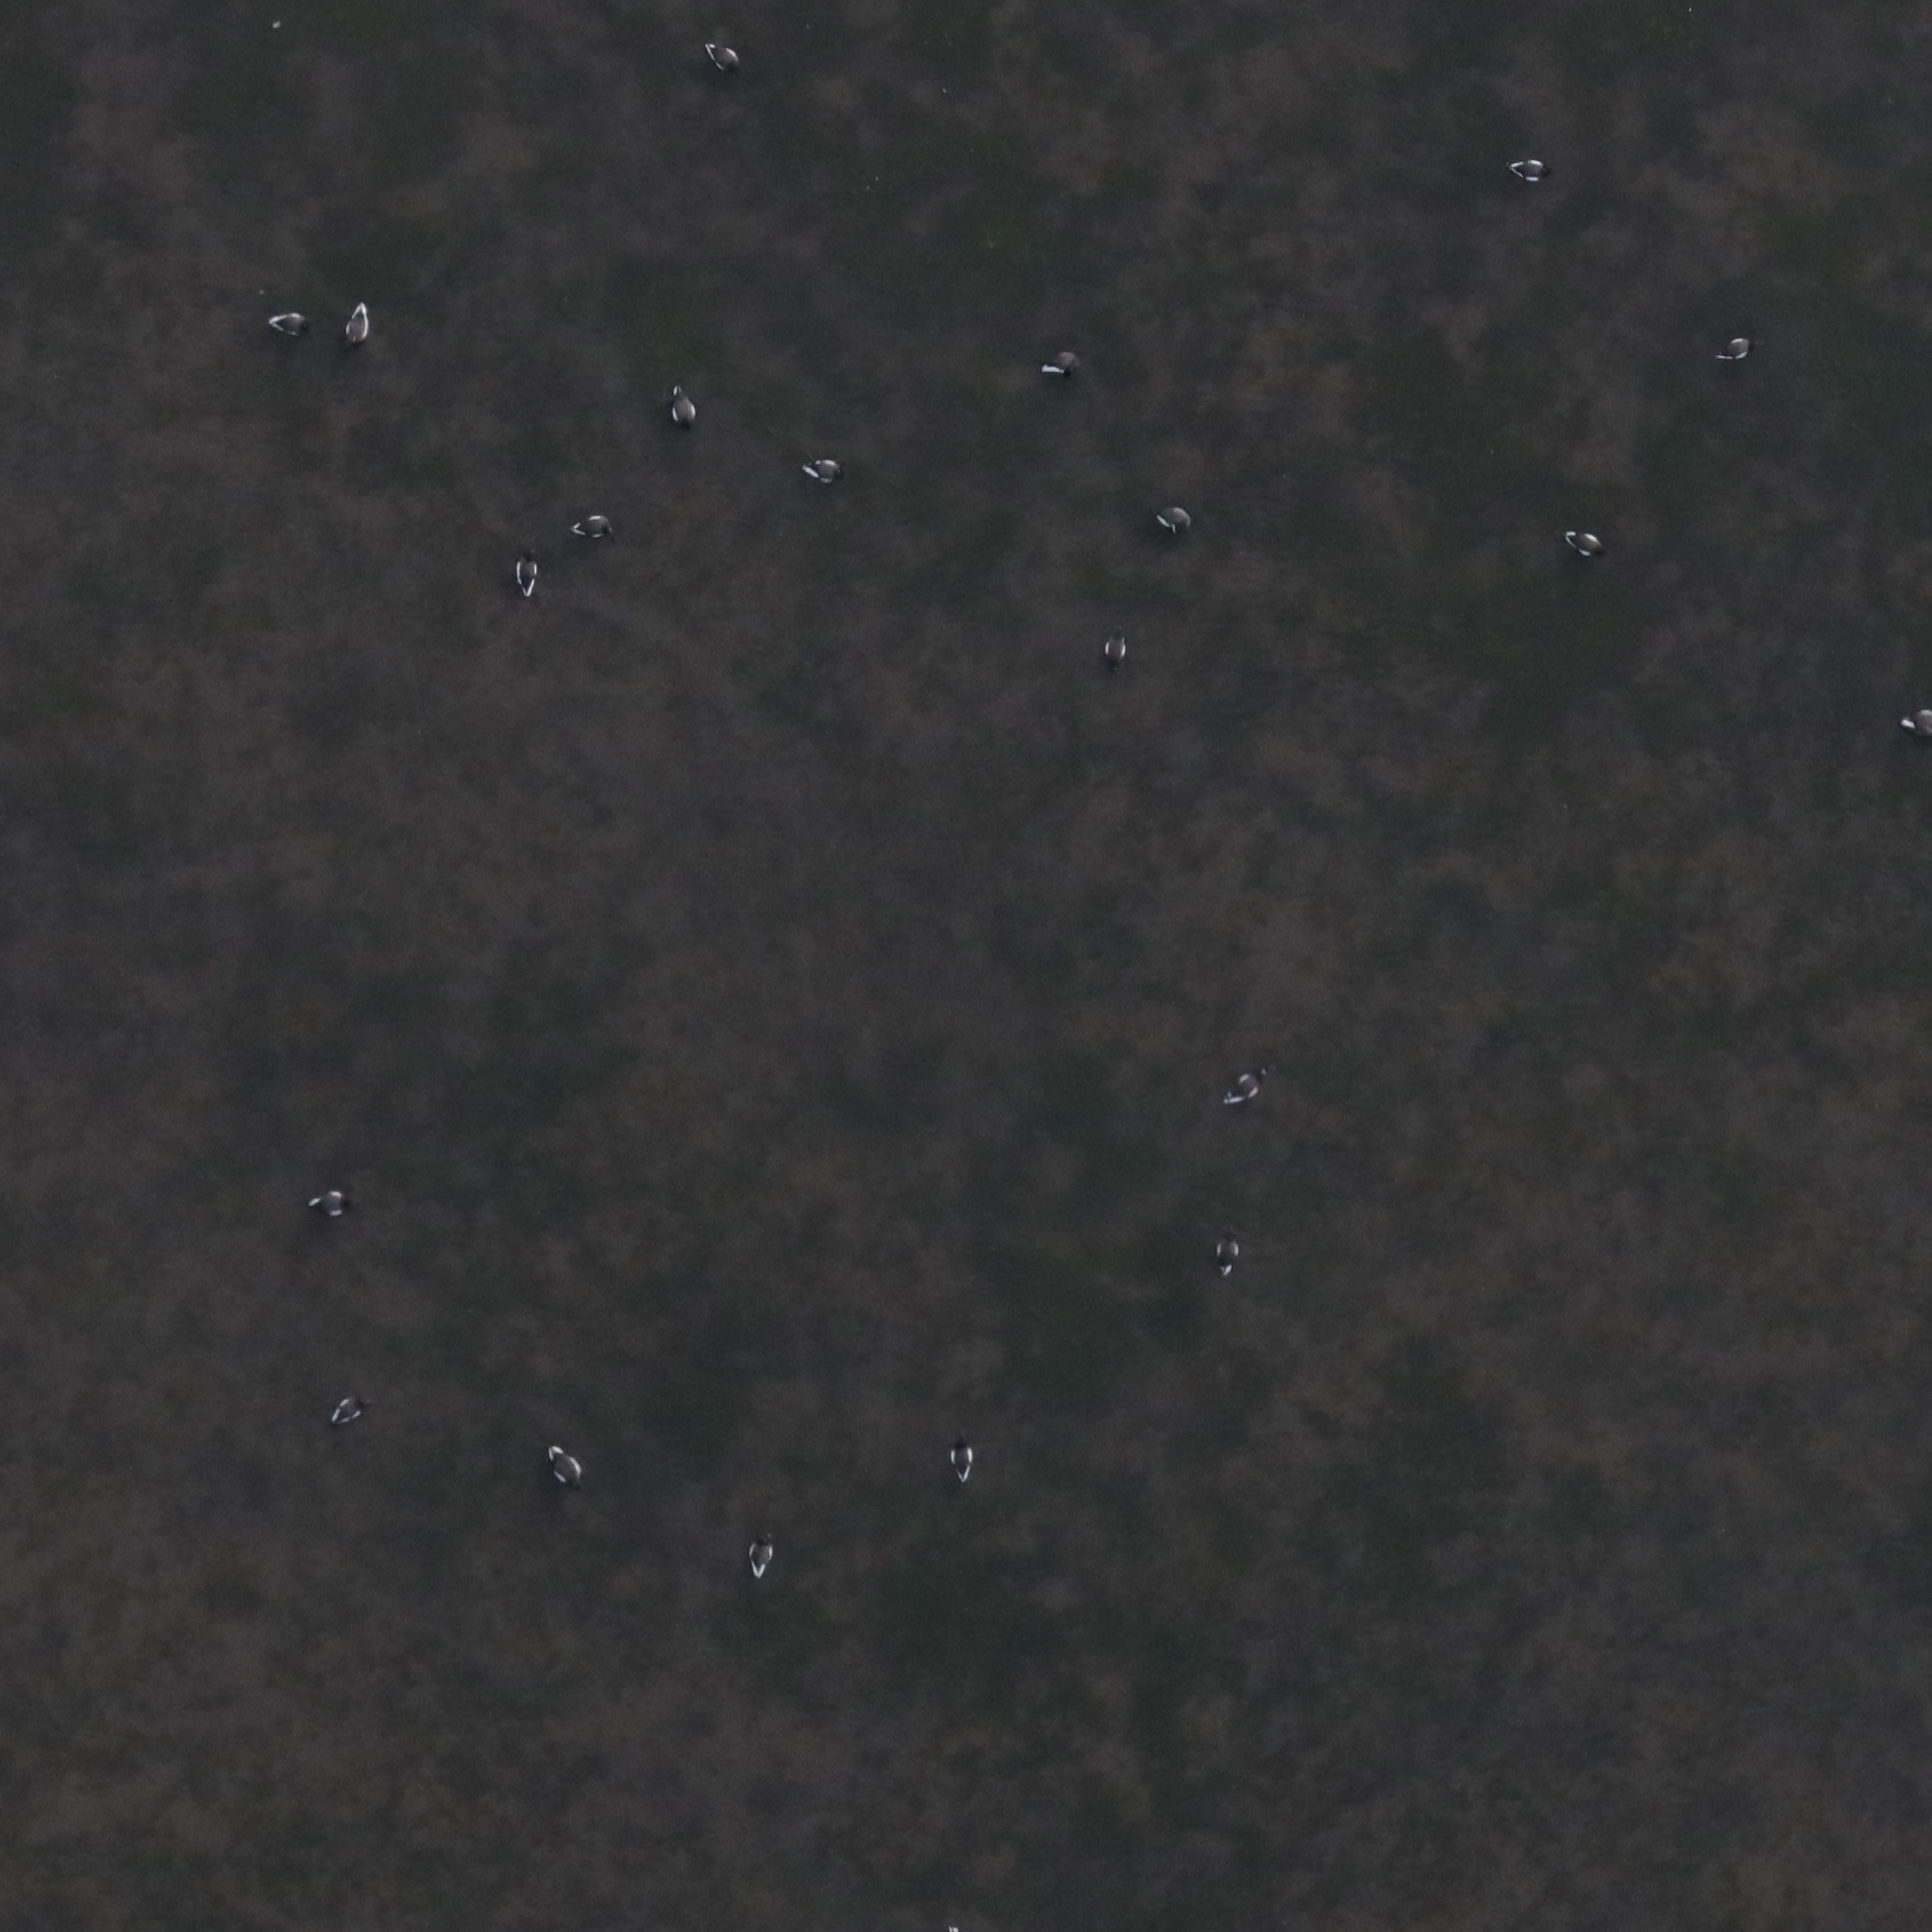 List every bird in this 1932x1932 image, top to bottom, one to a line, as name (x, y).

brant (722, 59)
brant (1531, 170)
brant (291, 325)
brant (355, 327)
brant (1737, 349)
brant (1063, 364)
brant (681, 407)
brant (824, 470)
brant (1175, 517)
brant (594, 527)
brant (1587, 543)
brant (525, 573)
brant (1115, 650)
brant (1924, 723)
brant (1247, 1087)
brant (332, 1205)
brant (1228, 1253)
brant (348, 1412)
brant (960, 1459)
brant (564, 1468)
brant (759, 1557)